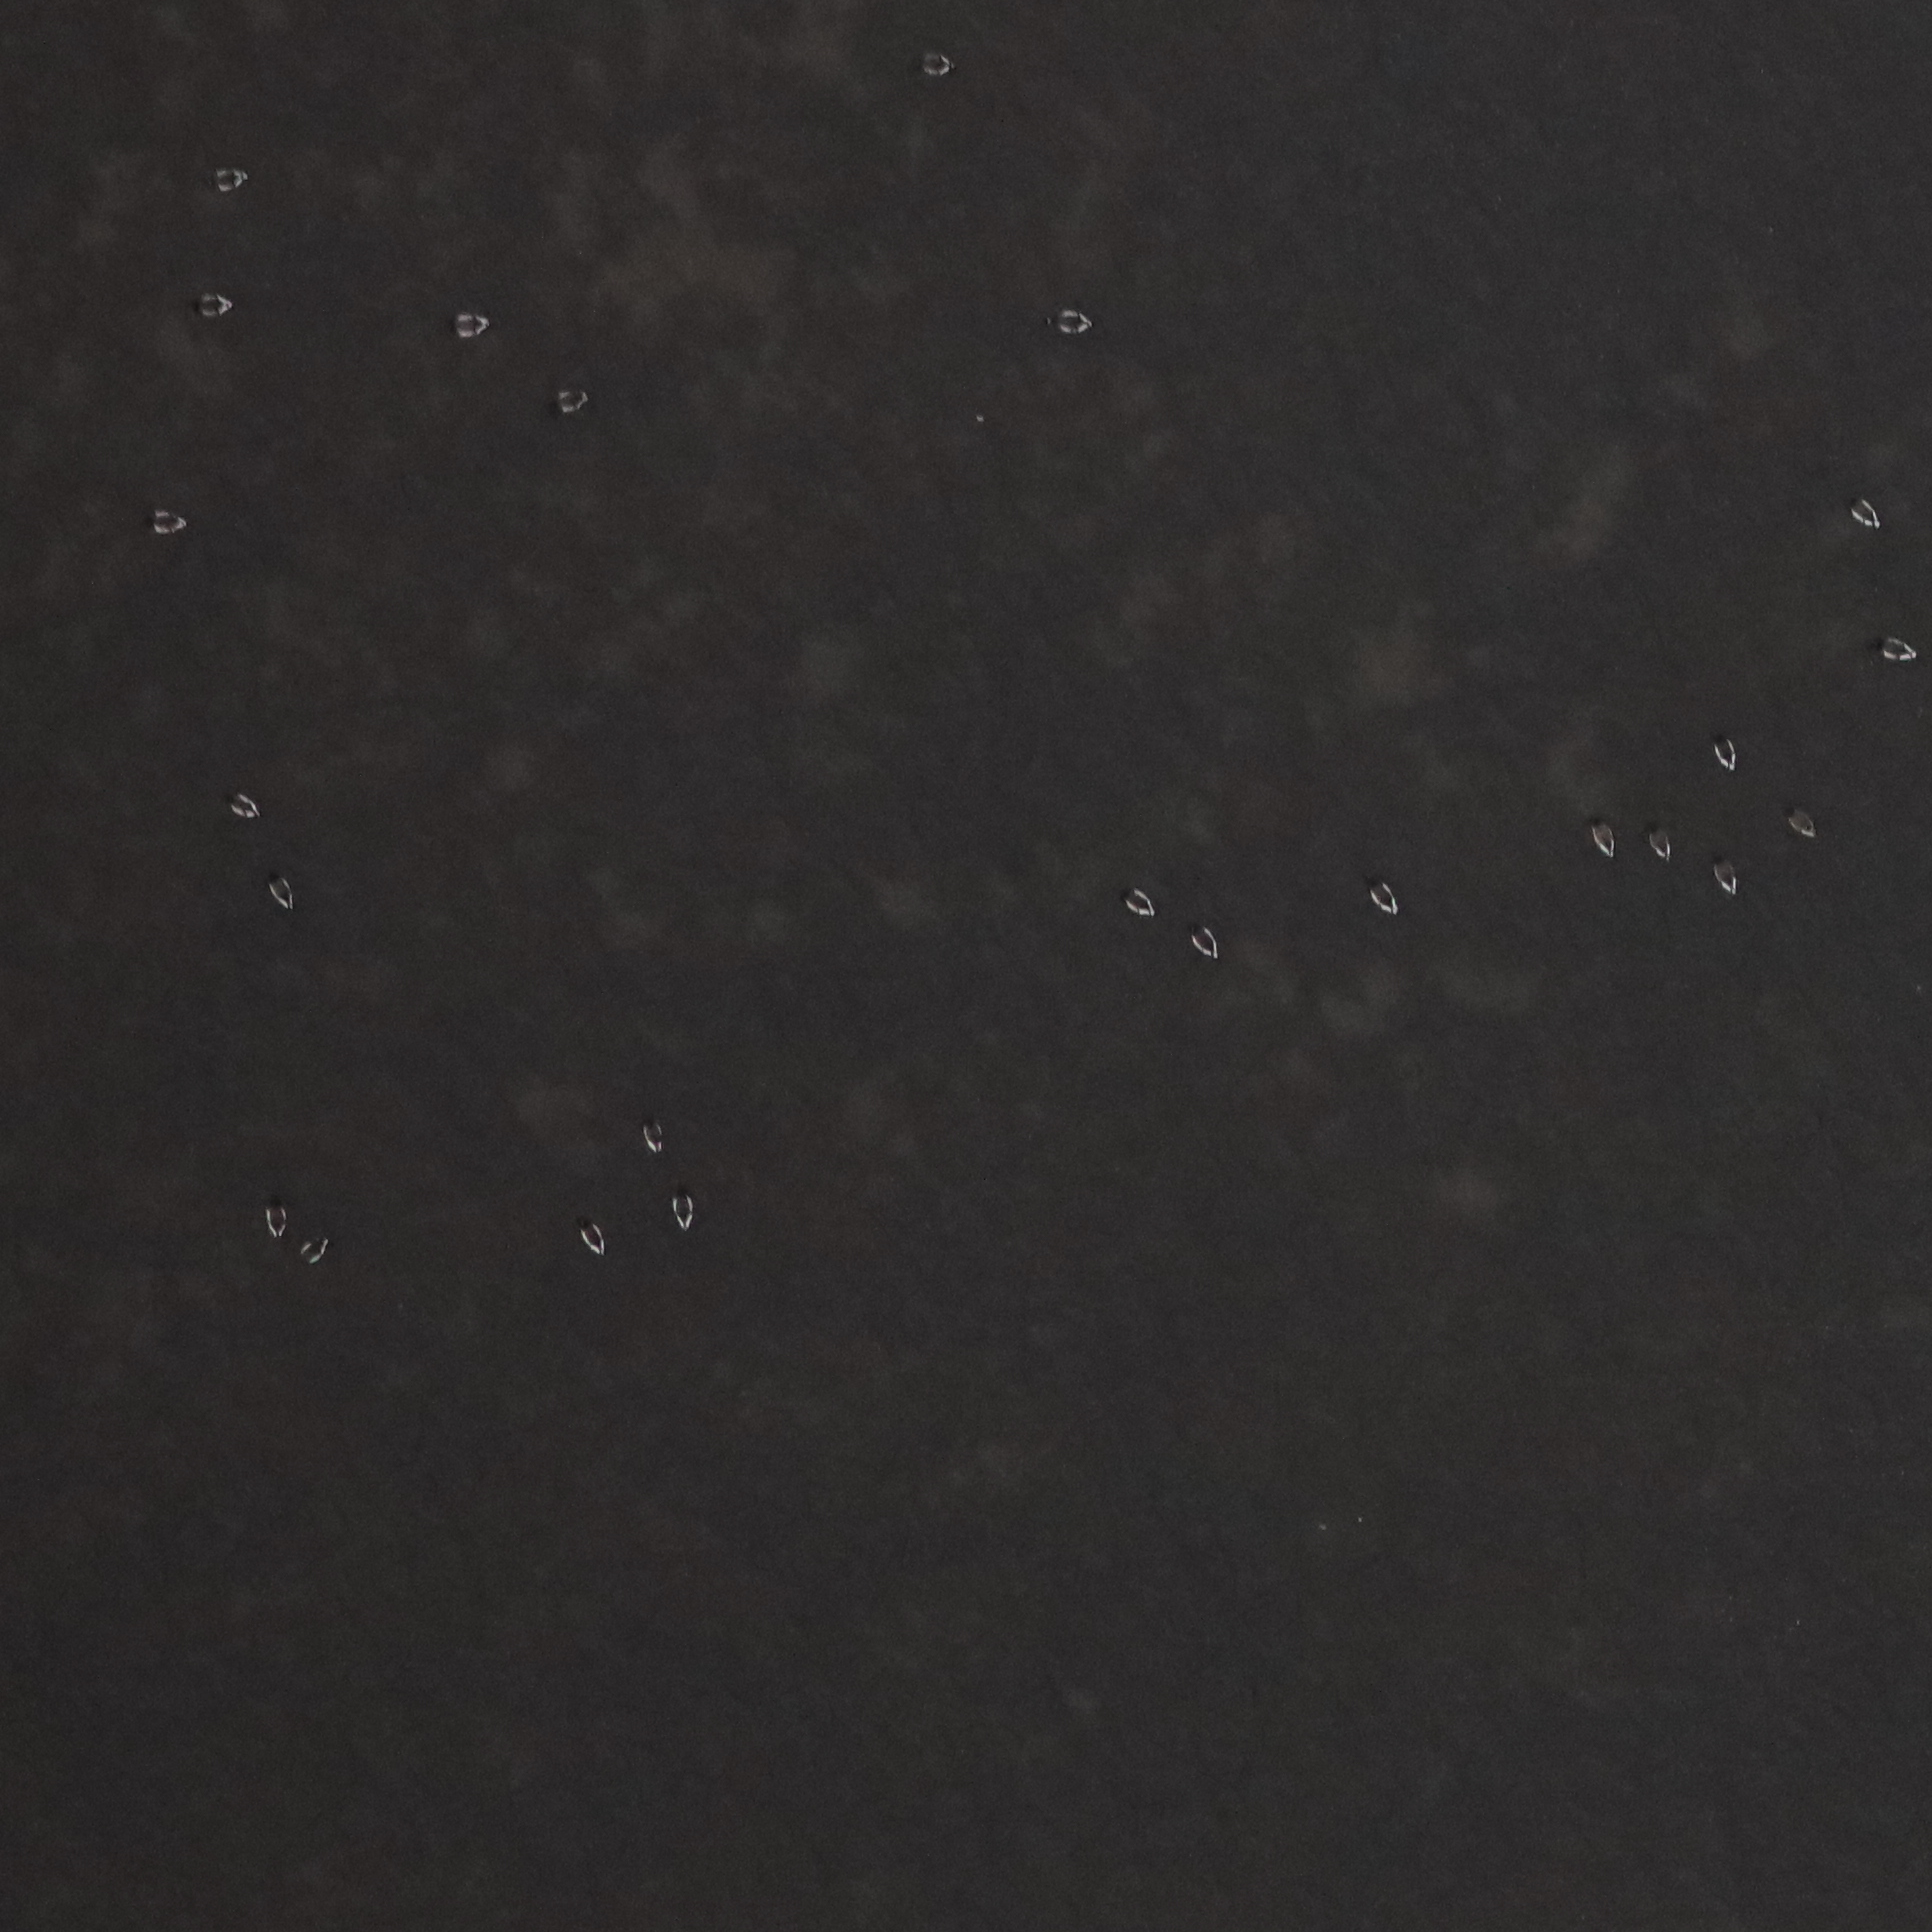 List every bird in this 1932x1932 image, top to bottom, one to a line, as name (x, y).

brant (937, 64)
brant (228, 181)
brant (211, 305)
brant (1070, 323)
brant (470, 326)
brant (571, 400)
brant (1863, 514)
brant (167, 524)
brant (1893, 648)
brant (1725, 752)
brant (243, 807)
brant (1802, 822)
brant (1602, 836)
brant (1660, 845)
brant (1724, 875)
brant (281, 890)
brant (1383, 896)
brant (1136, 902)
brant (1204, 941)
brant (652, 1137)
brant (682, 1206)
brant (277, 1219)
brant (592, 1233)
brant (312, 1251)